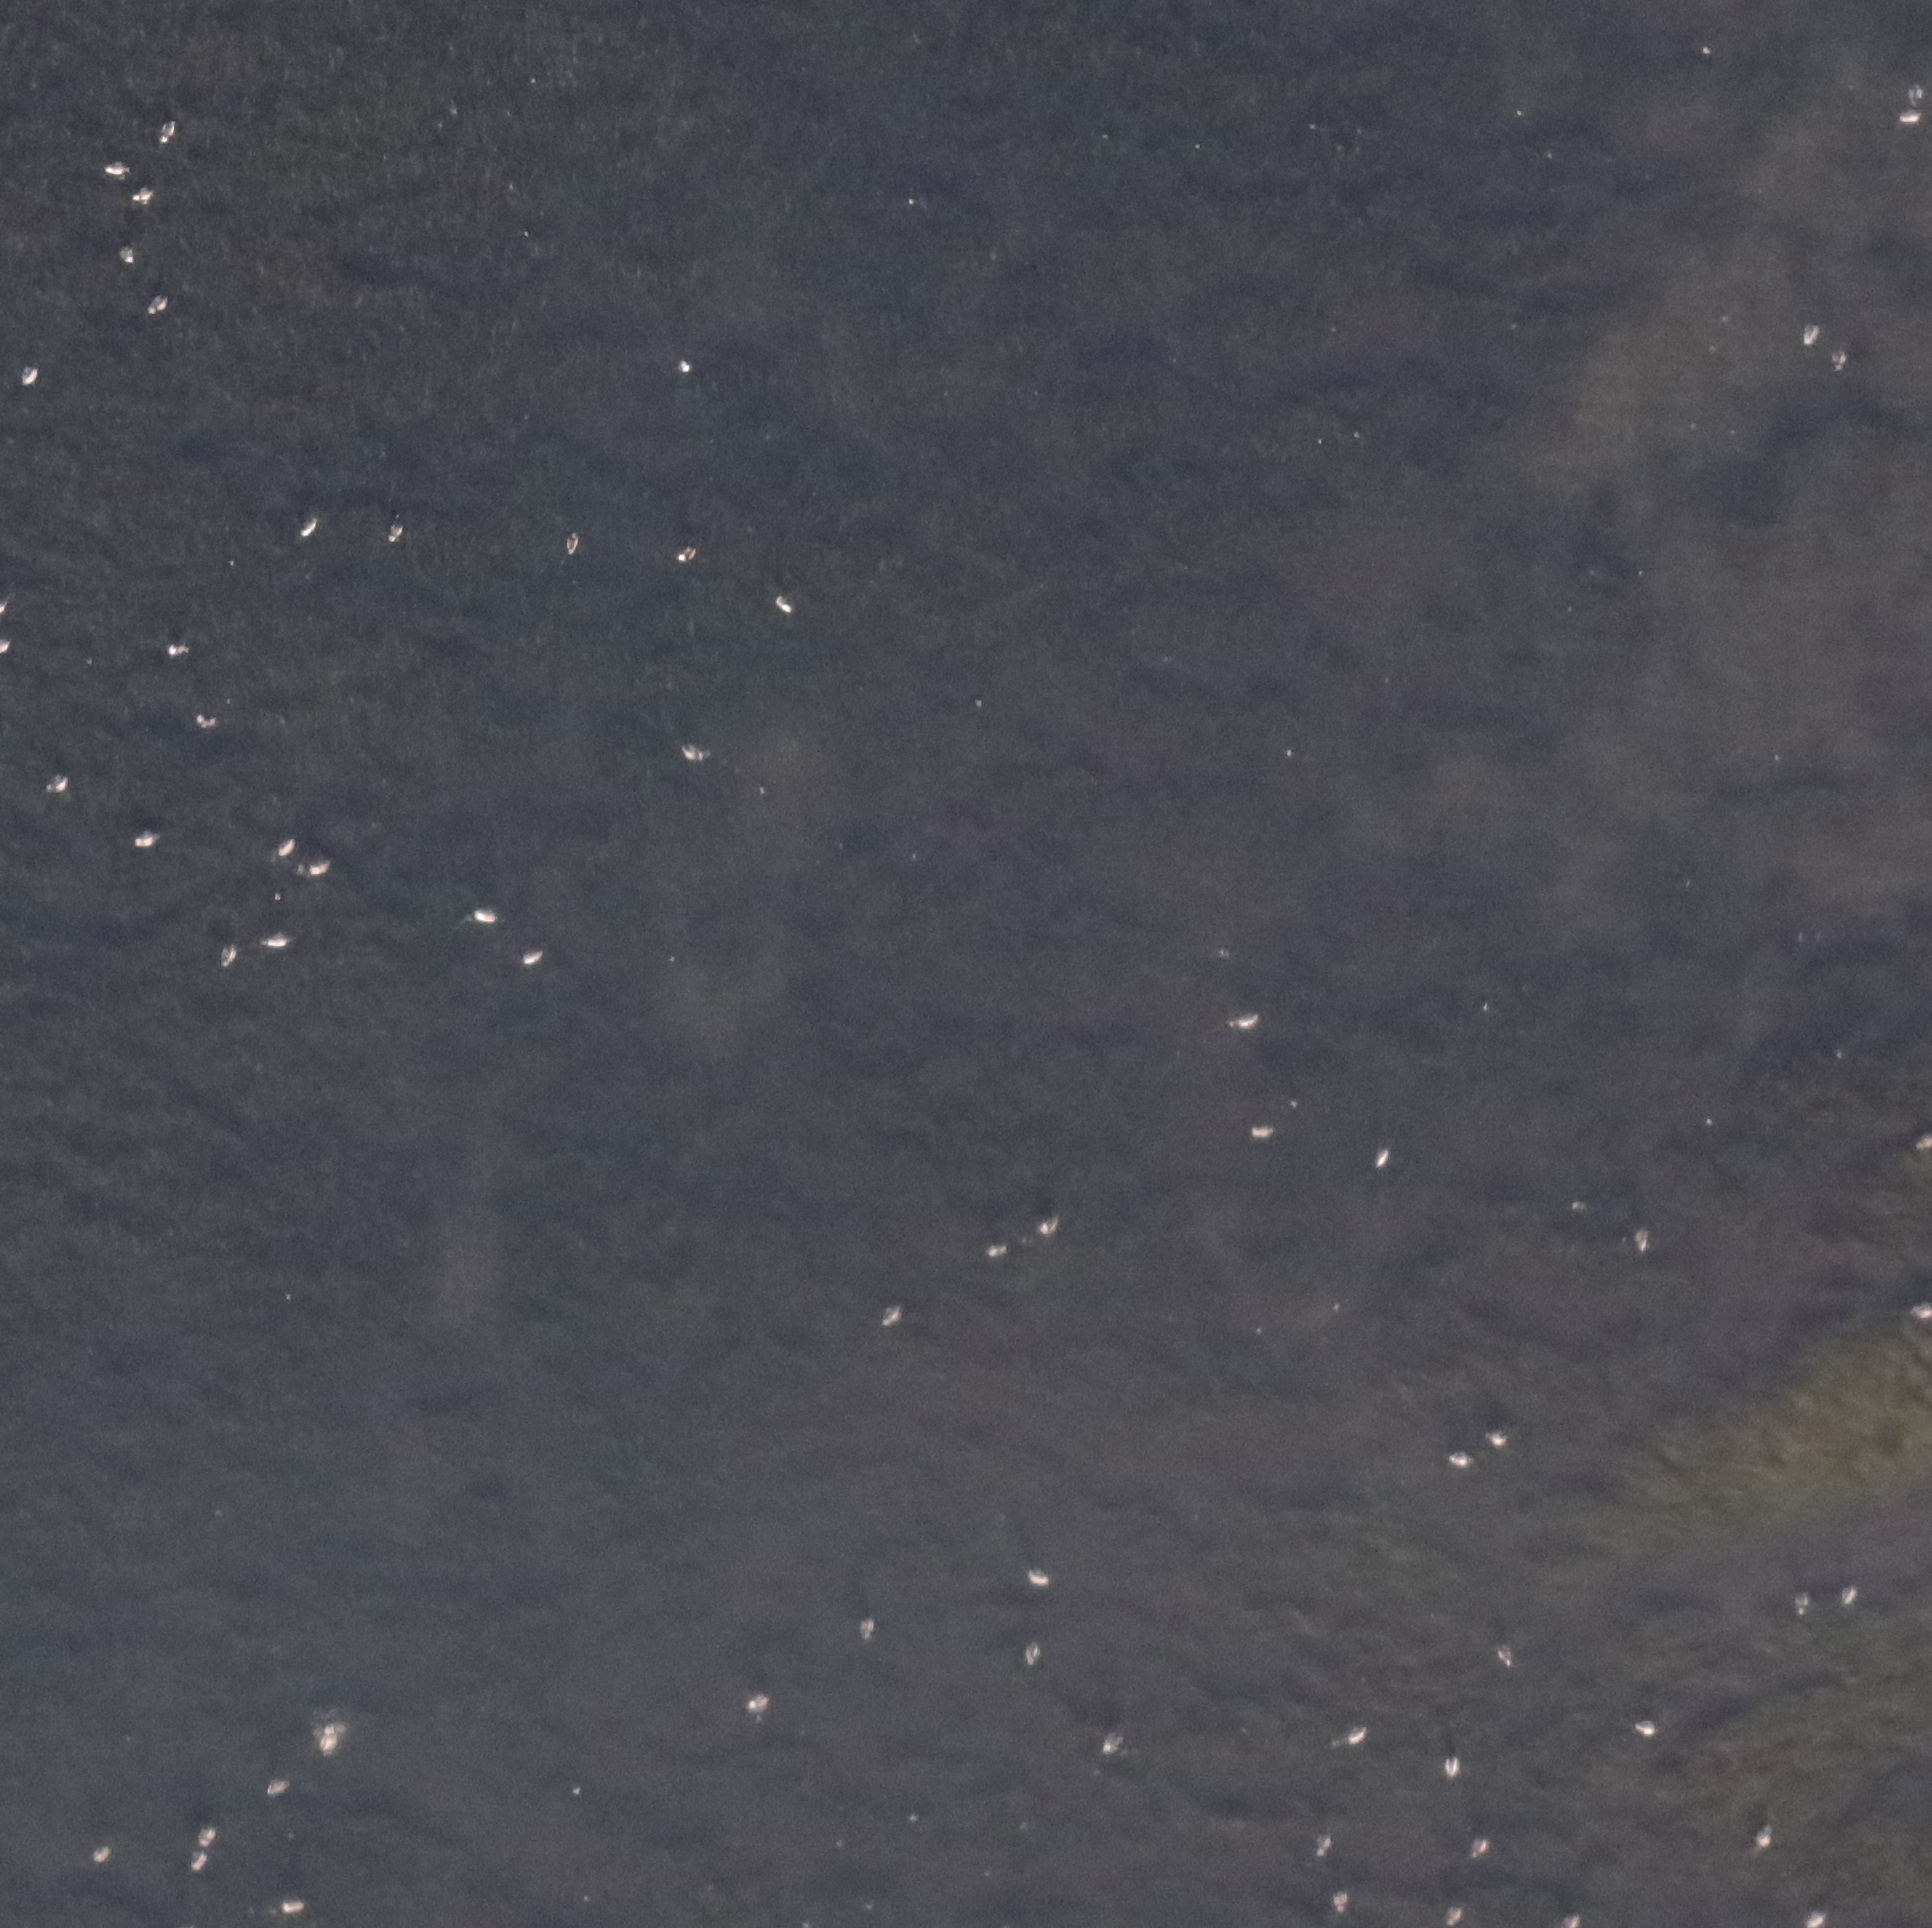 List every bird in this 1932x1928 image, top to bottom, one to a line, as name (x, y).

brant (1913, 92)
brant (1907, 116)
brant (168, 131)
brant (113, 166)
brant (140, 194)
brant (129, 258)
brant (160, 304)
brant (1808, 334)
brant (1837, 356)
brant (27, 377)
brant (308, 525)
brant (394, 531)
brant (572, 541)
brant (688, 552)
brant (784, 605)
brant (175, 650)
brant (208, 723)
brant (684, 750)
brant (56, 787)
brant (149, 840)
brant (285, 848)
brant (319, 867)
brant (482, 918)
brant (273, 938)
brant (226, 957)
brant (533, 958)
brant (1246, 1020)
brant (1268, 1131)
brant (1927, 1142)
brant (1384, 1156)
brant (1046, 1225)
brant (1645, 1241)
brant (995, 1252)
brant (1927, 1312)
brant (900, 1316)
brant (1504, 1436)
brant (1454, 1459)
brant (1036, 1578)
brant (1850, 1598)
brant (1796, 1606)
brant (868, 1622)
brant (1027, 1652)
brant (1504, 1666)
brant (762, 1703)
brant (1351, 1731)
brant (1644, 1731)
brant (330, 1740)
brant (1111, 1744)
brant (1453, 1769)
brant (272, 1784)
brant (1321, 1835)
brant (202, 1838)
brant (1766, 1844)
brant (101, 1850)
brant (1475, 1850)
brant (196, 1863)
brant (1343, 1901)
brant (288, 1906)
brant (1453, 1912)
brant (1819, 1912)
brant (1570, 1917)